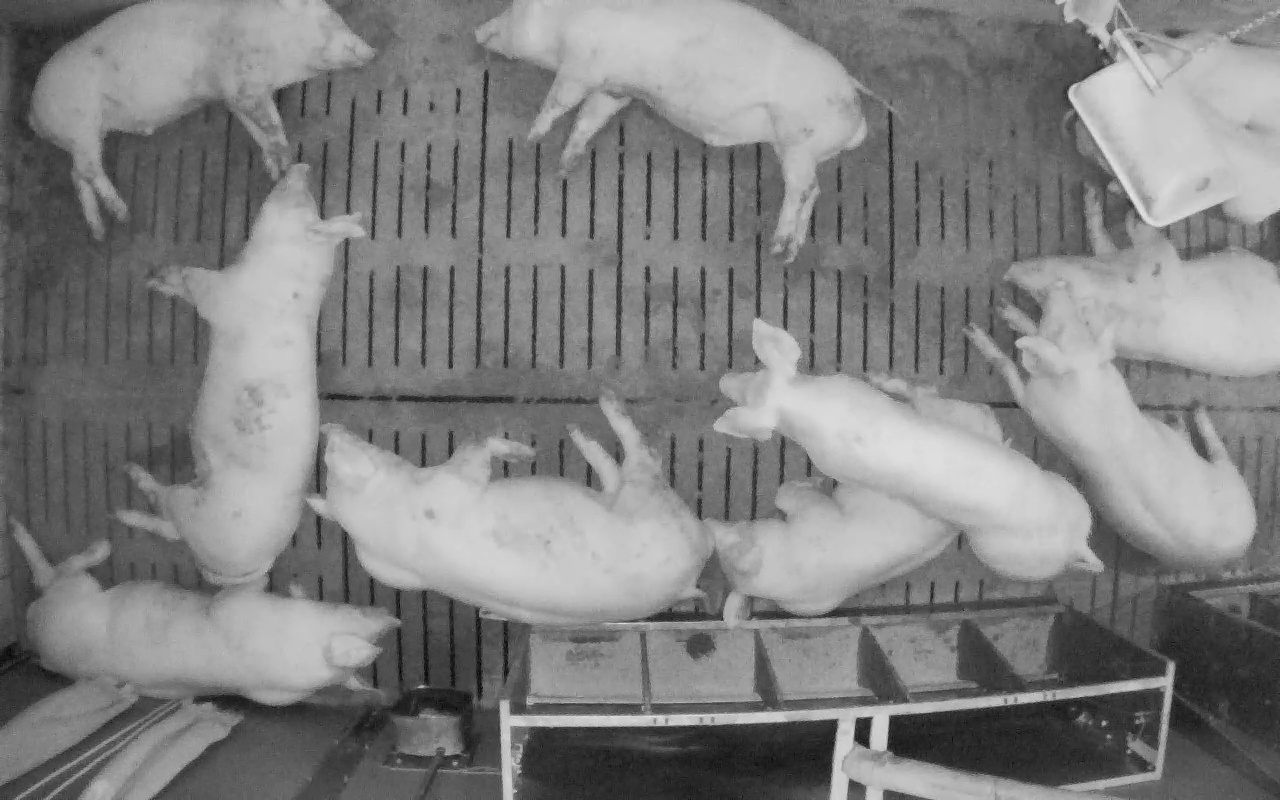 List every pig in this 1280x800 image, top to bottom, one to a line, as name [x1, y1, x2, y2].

pig [24, 0, 375, 244]
pig [475, 2, 903, 267]
pig [1101, 30, 1279, 133]
pig [1060, 96, 1278, 228]
pig [109, 162, 370, 585]
pig [1001, 181, 1278, 377]
pig [961, 281, 1257, 573]
pig [713, 316, 1105, 582]
pig [703, 369, 1013, 629]
pig [305, 390, 716, 625]
pig [9, 519, 401, 709]